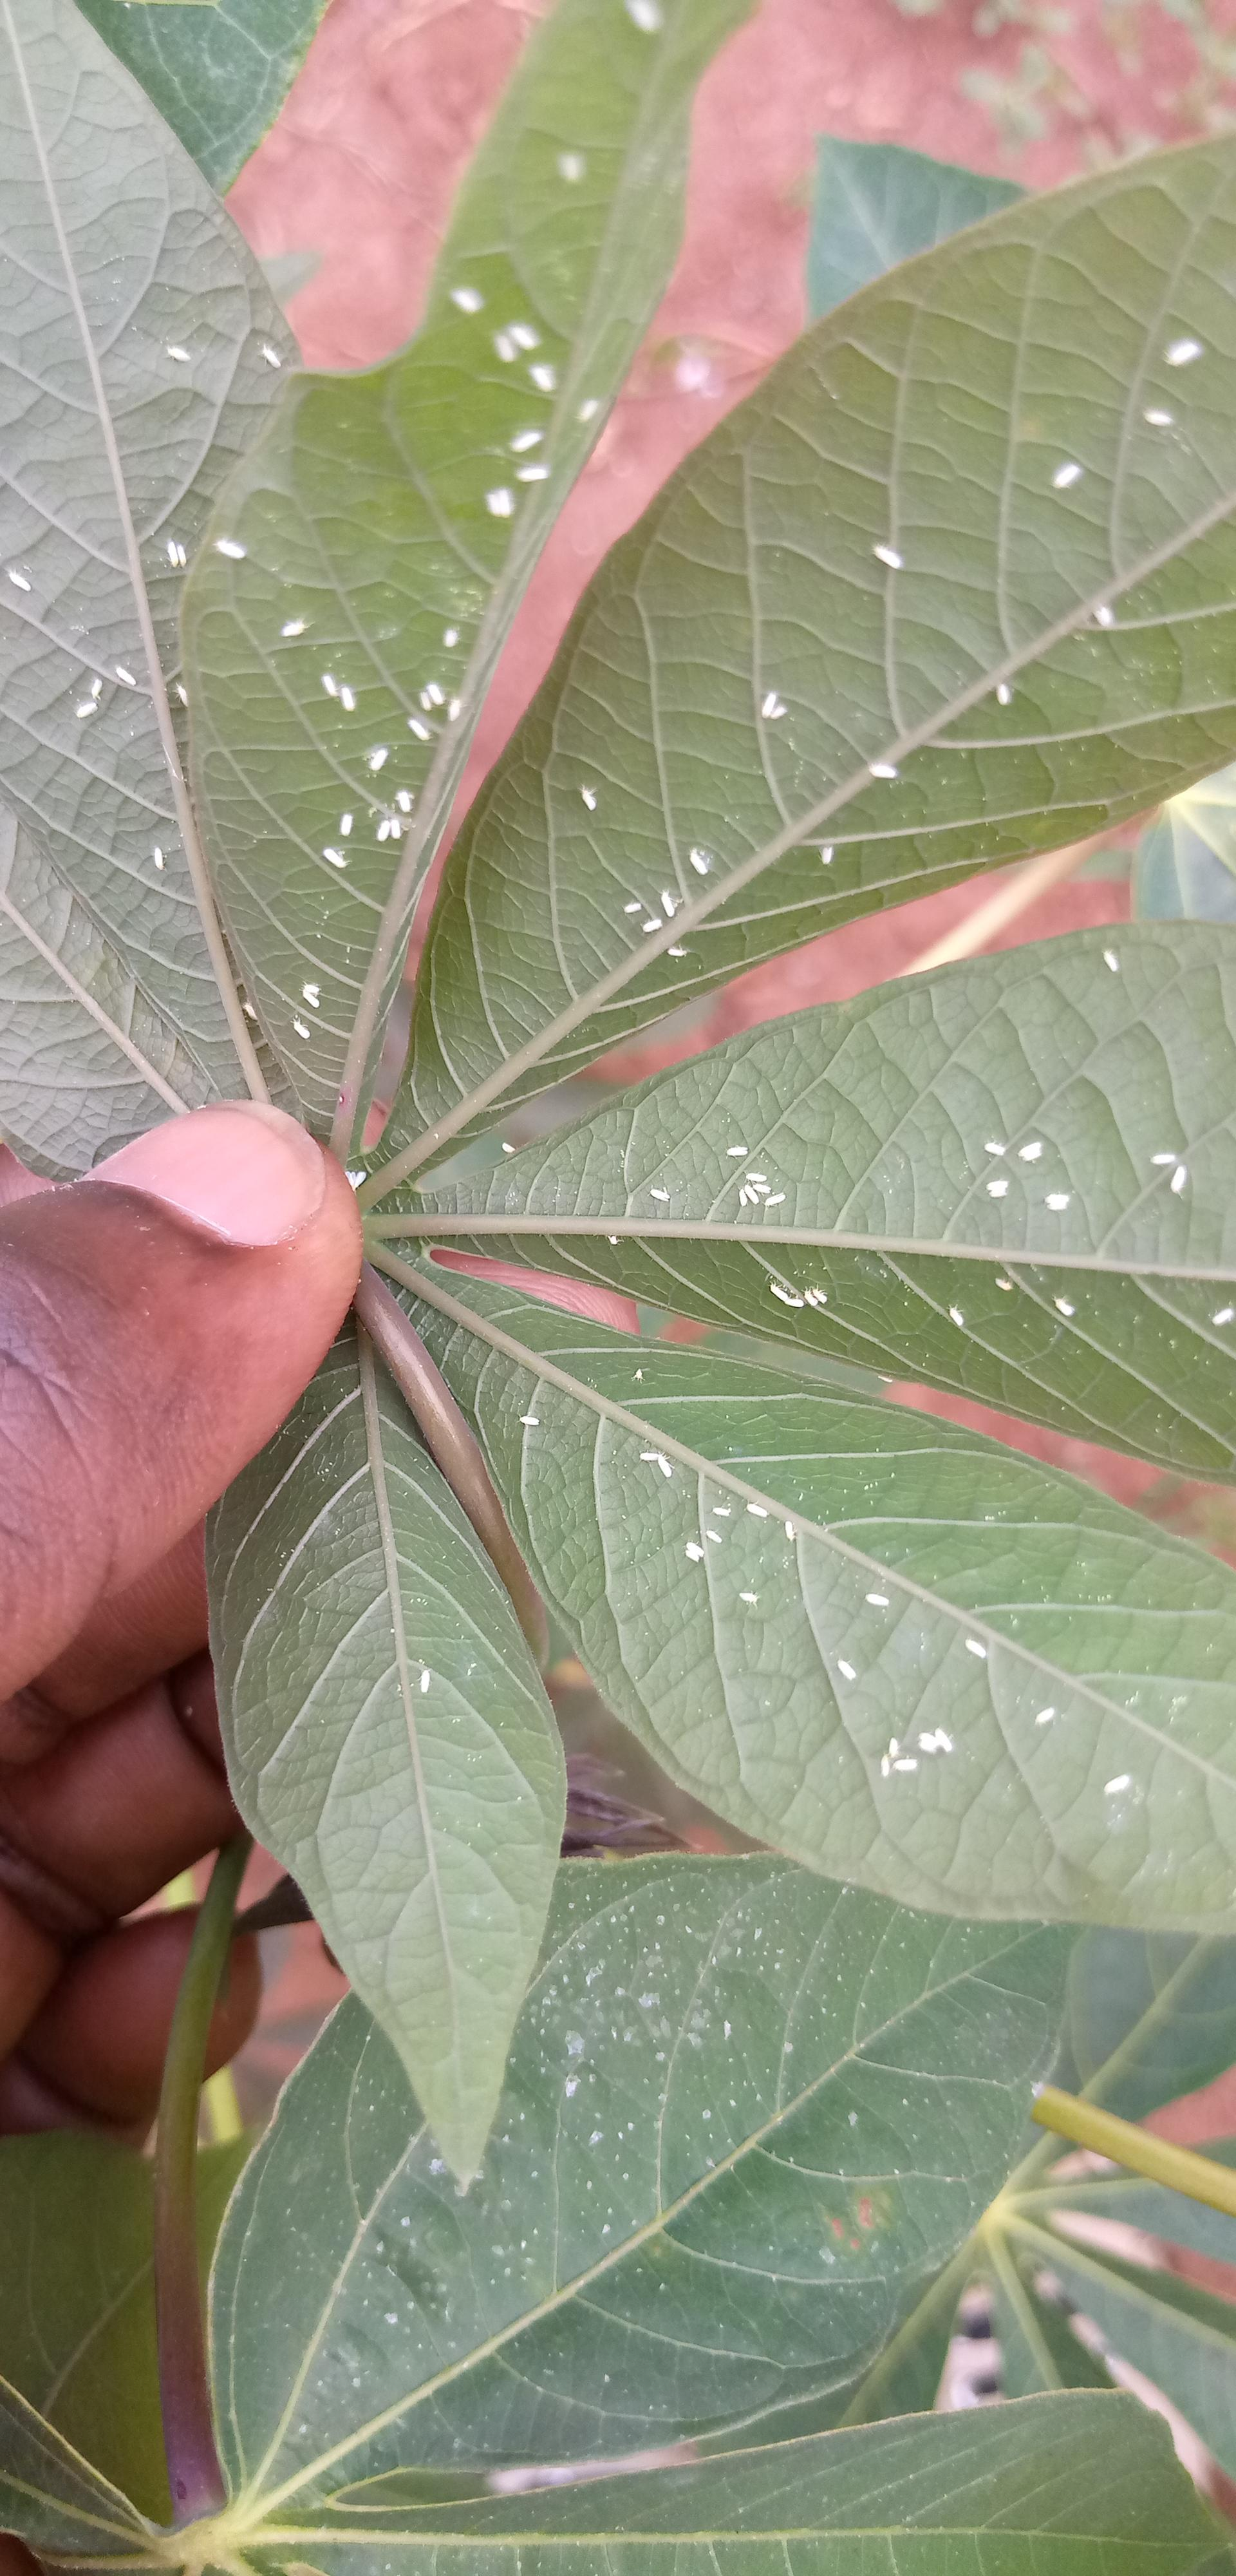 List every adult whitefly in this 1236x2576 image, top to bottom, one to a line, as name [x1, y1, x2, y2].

whitefly [448, 287, 485, 313]
whitefly [507, 322, 541, 353]
whitefly [491, 332, 515, 366]
whitefly [1160, 334, 1205, 372]
whitefly [160, 344, 193, 366]
whitefly [259, 345, 288, 372]
whitefly [529, 363, 557, 396]
whitefly [1138, 408, 1177, 431]
whitefly [510, 431, 543, 456]
whitefly [1049, 455, 1082, 494]
whitefly [514, 465, 552, 484]
whitefly [498, 487, 512, 520]
whitefly [485, 491, 500, 518]
whitefly [213, 538, 248, 561]
whitefly [166, 539, 178, 569]
whitefly [176, 543, 189, 569]
whitefly [872, 543, 901, 572]
whitefly [6, 570, 34, 595]
whitefly [1091, 607, 1114, 630]
whitefly [277, 618, 312, 641]
whitefly [441, 625, 464, 652]
whitefly [114, 665, 138, 688]
whitefly [319, 673, 339, 699]
whitefly [89, 676, 104, 700]
whitefly [993, 681, 1013, 708]
whitefly [426, 682, 448, 706]
whitefly [174, 683, 191, 710]
whitefly [340, 685, 359, 714]
whitefly [418, 688, 433, 714]
whitefly [758, 692, 778, 722]
whitefly [448, 697, 464, 726]
whitefly [73, 700, 102, 722]
whitefly [771, 703, 791, 722]
whitefly [405, 717, 431, 744]
whitefly [366, 746, 389, 776]
whitefly [866, 762, 898, 782]
whitefly [578, 784, 599, 815]
whitefly [396, 787, 414, 815]
whitefly [336, 808, 354, 838]
whitefly [391, 817, 405, 841]
whitefly [375, 819, 391, 844]
whitefly [814, 844, 837, 870]
whitefly [151, 845, 171, 874]
whitefly [321, 847, 350, 871]
whitefly [687, 848, 714, 877]
whitefly [657, 889, 681, 918]
whitefly [620, 900, 644, 916]
whitefly [639, 917, 664, 934]
whitefly [665, 945, 691, 958]
whitefly [1099, 949, 1121, 976]
whitefly [301, 981, 323, 996]
whitefly [301, 989, 321, 1010]
whitefly [241, 1001, 259, 1024]
whitefly [290, 1017, 312, 1041]
whitefly [500, 1140, 523, 1160]
whitefly [982, 1140, 1006, 1159]
whitefly [1016, 1141, 1042, 1159]
whitefly [723, 1145, 749, 1159]
whitefly [1021, 1150, 1043, 1163]
whitefly [1148, 1150, 1176, 1166]
whitefly [1168, 1163, 1188, 1197]
whitefly [340, 1168, 368, 1193]
whitefly [744, 1170, 770, 1184]
whitefly [985, 1178, 1011, 1191]
whitefly [752, 1182, 772, 1195]
whitefly [744, 1183, 761, 1206]
whitefly [737, 1186, 749, 1208]
whitefly [646, 1187, 672, 1205]
whitefly [988, 1189, 1007, 1200]
whitefly [762, 1191, 786, 1208]
whitefly [1040, 1191, 1075, 1203]
whitefly [1045, 1202, 1070, 1212]
whitefly [606, 1233, 621, 1248]
whitefly [994, 1274, 1014, 1294]
whitefly [768, 1282, 788, 1302]
whitefly [812, 1284, 828, 1307]
whitefly [803, 1287, 820, 1307]
whitefly [1051, 1294, 1077, 1319]
whitefly [785, 1296, 805, 1310]
whitefly [948, 1302, 964, 1329]
whitefly [1210, 1305, 1235, 1330]
whitefly [631, 1363, 649, 1385]
whitefly [515, 1412, 543, 1431]
whitefly [638, 1450, 659, 1463]
whitefly [656, 1454, 675, 1479]
whitefly [744, 1501, 769, 1520]
whitefly [709, 1504, 733, 1519]
whitefly [782, 1517, 798, 1544]
whitefly [703, 1527, 723, 1546]
whitefly [684, 1540, 706, 1558]
whitefly [684, 1548, 700, 1564]
whitefly [734, 1588, 761, 1606]
whitefly [862, 1591, 892, 1610]
whitefly [962, 1635, 988, 1660]
whitefly [834, 1656, 859, 1683]
whitefly [418, 1665, 433, 1698]
whitefly [1031, 1703, 1060, 1726]
whitefly [933, 1726, 954, 1754]
whitefly [917, 1730, 939, 1747]
whitefly [887, 1735, 900, 1759]
whitefly [918, 1739, 936, 1756]
whitefly [878, 1753, 892, 1779]
whitefly [891, 1756, 919, 1771]
whitefly [1098, 1768, 1132, 1797]